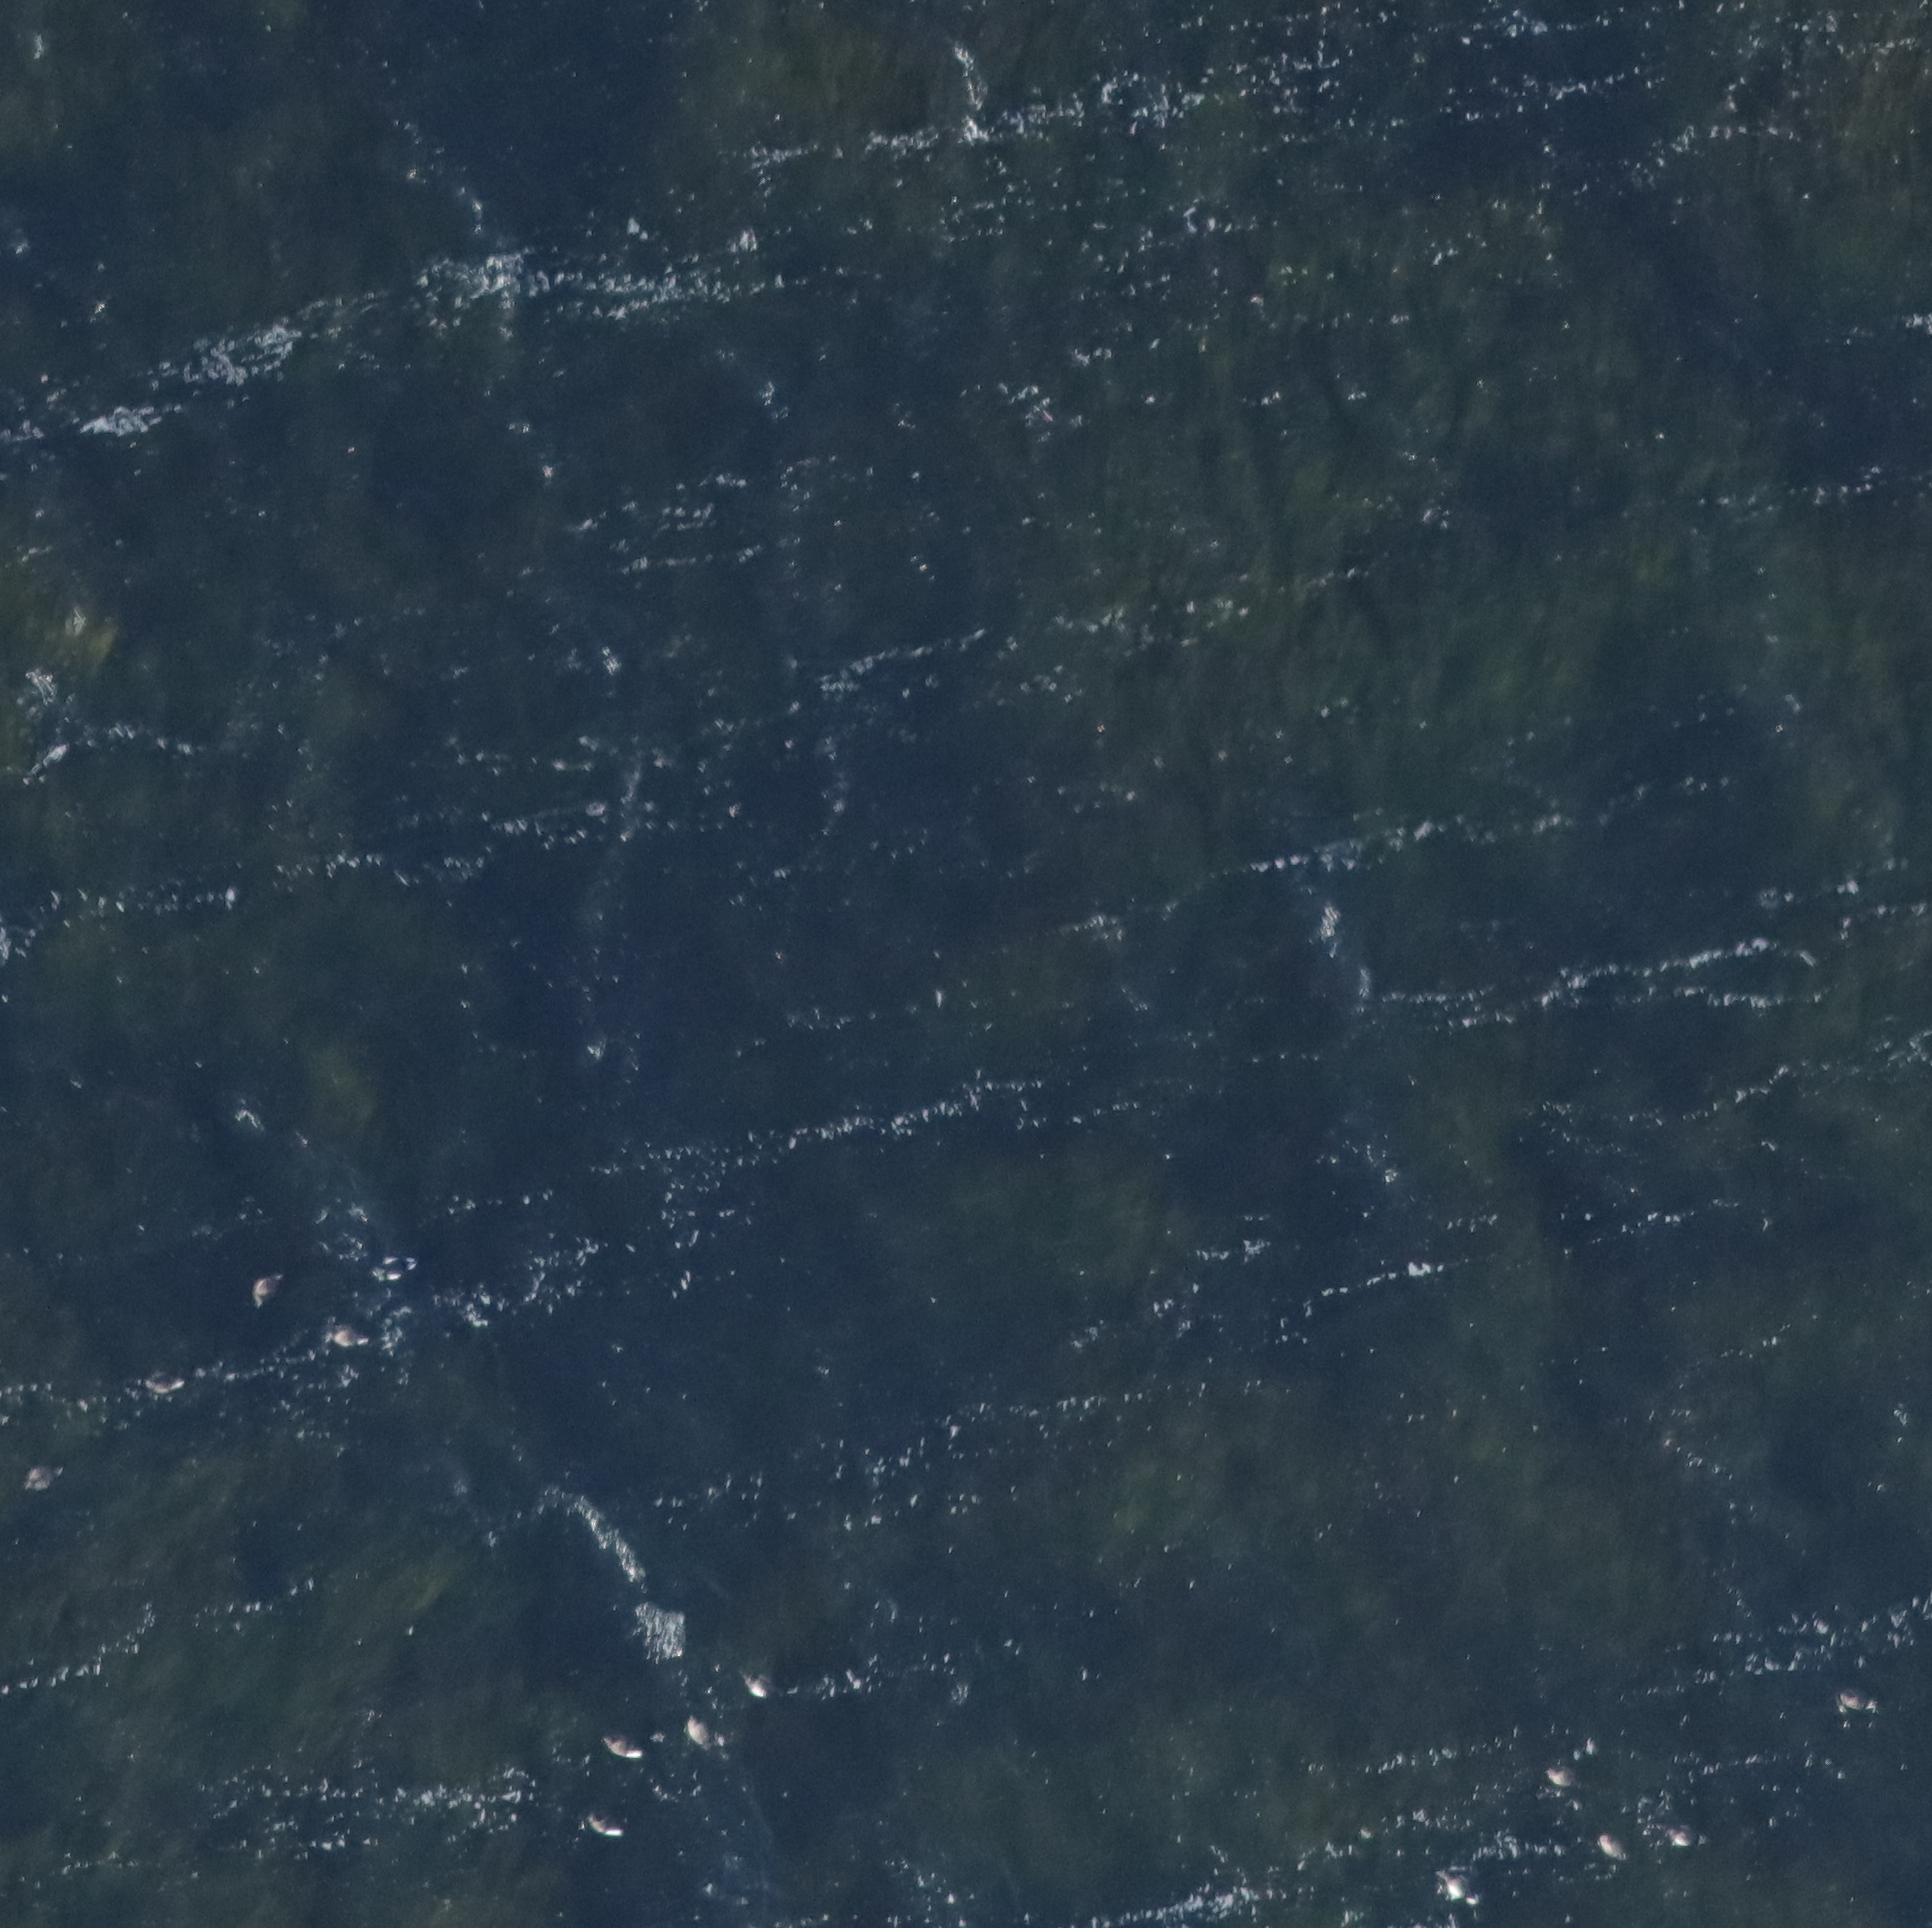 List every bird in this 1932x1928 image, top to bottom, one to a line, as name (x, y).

brant (269, 1289)
brant (168, 1383)
brant (35, 1479)
brant (759, 1688)
brant (1855, 1698)
brant (699, 1732)
brant (624, 1747)
brant (1565, 1777)
brant (604, 1828)
brant (1682, 1838)
brant (1612, 1845)
brant (1456, 1884)